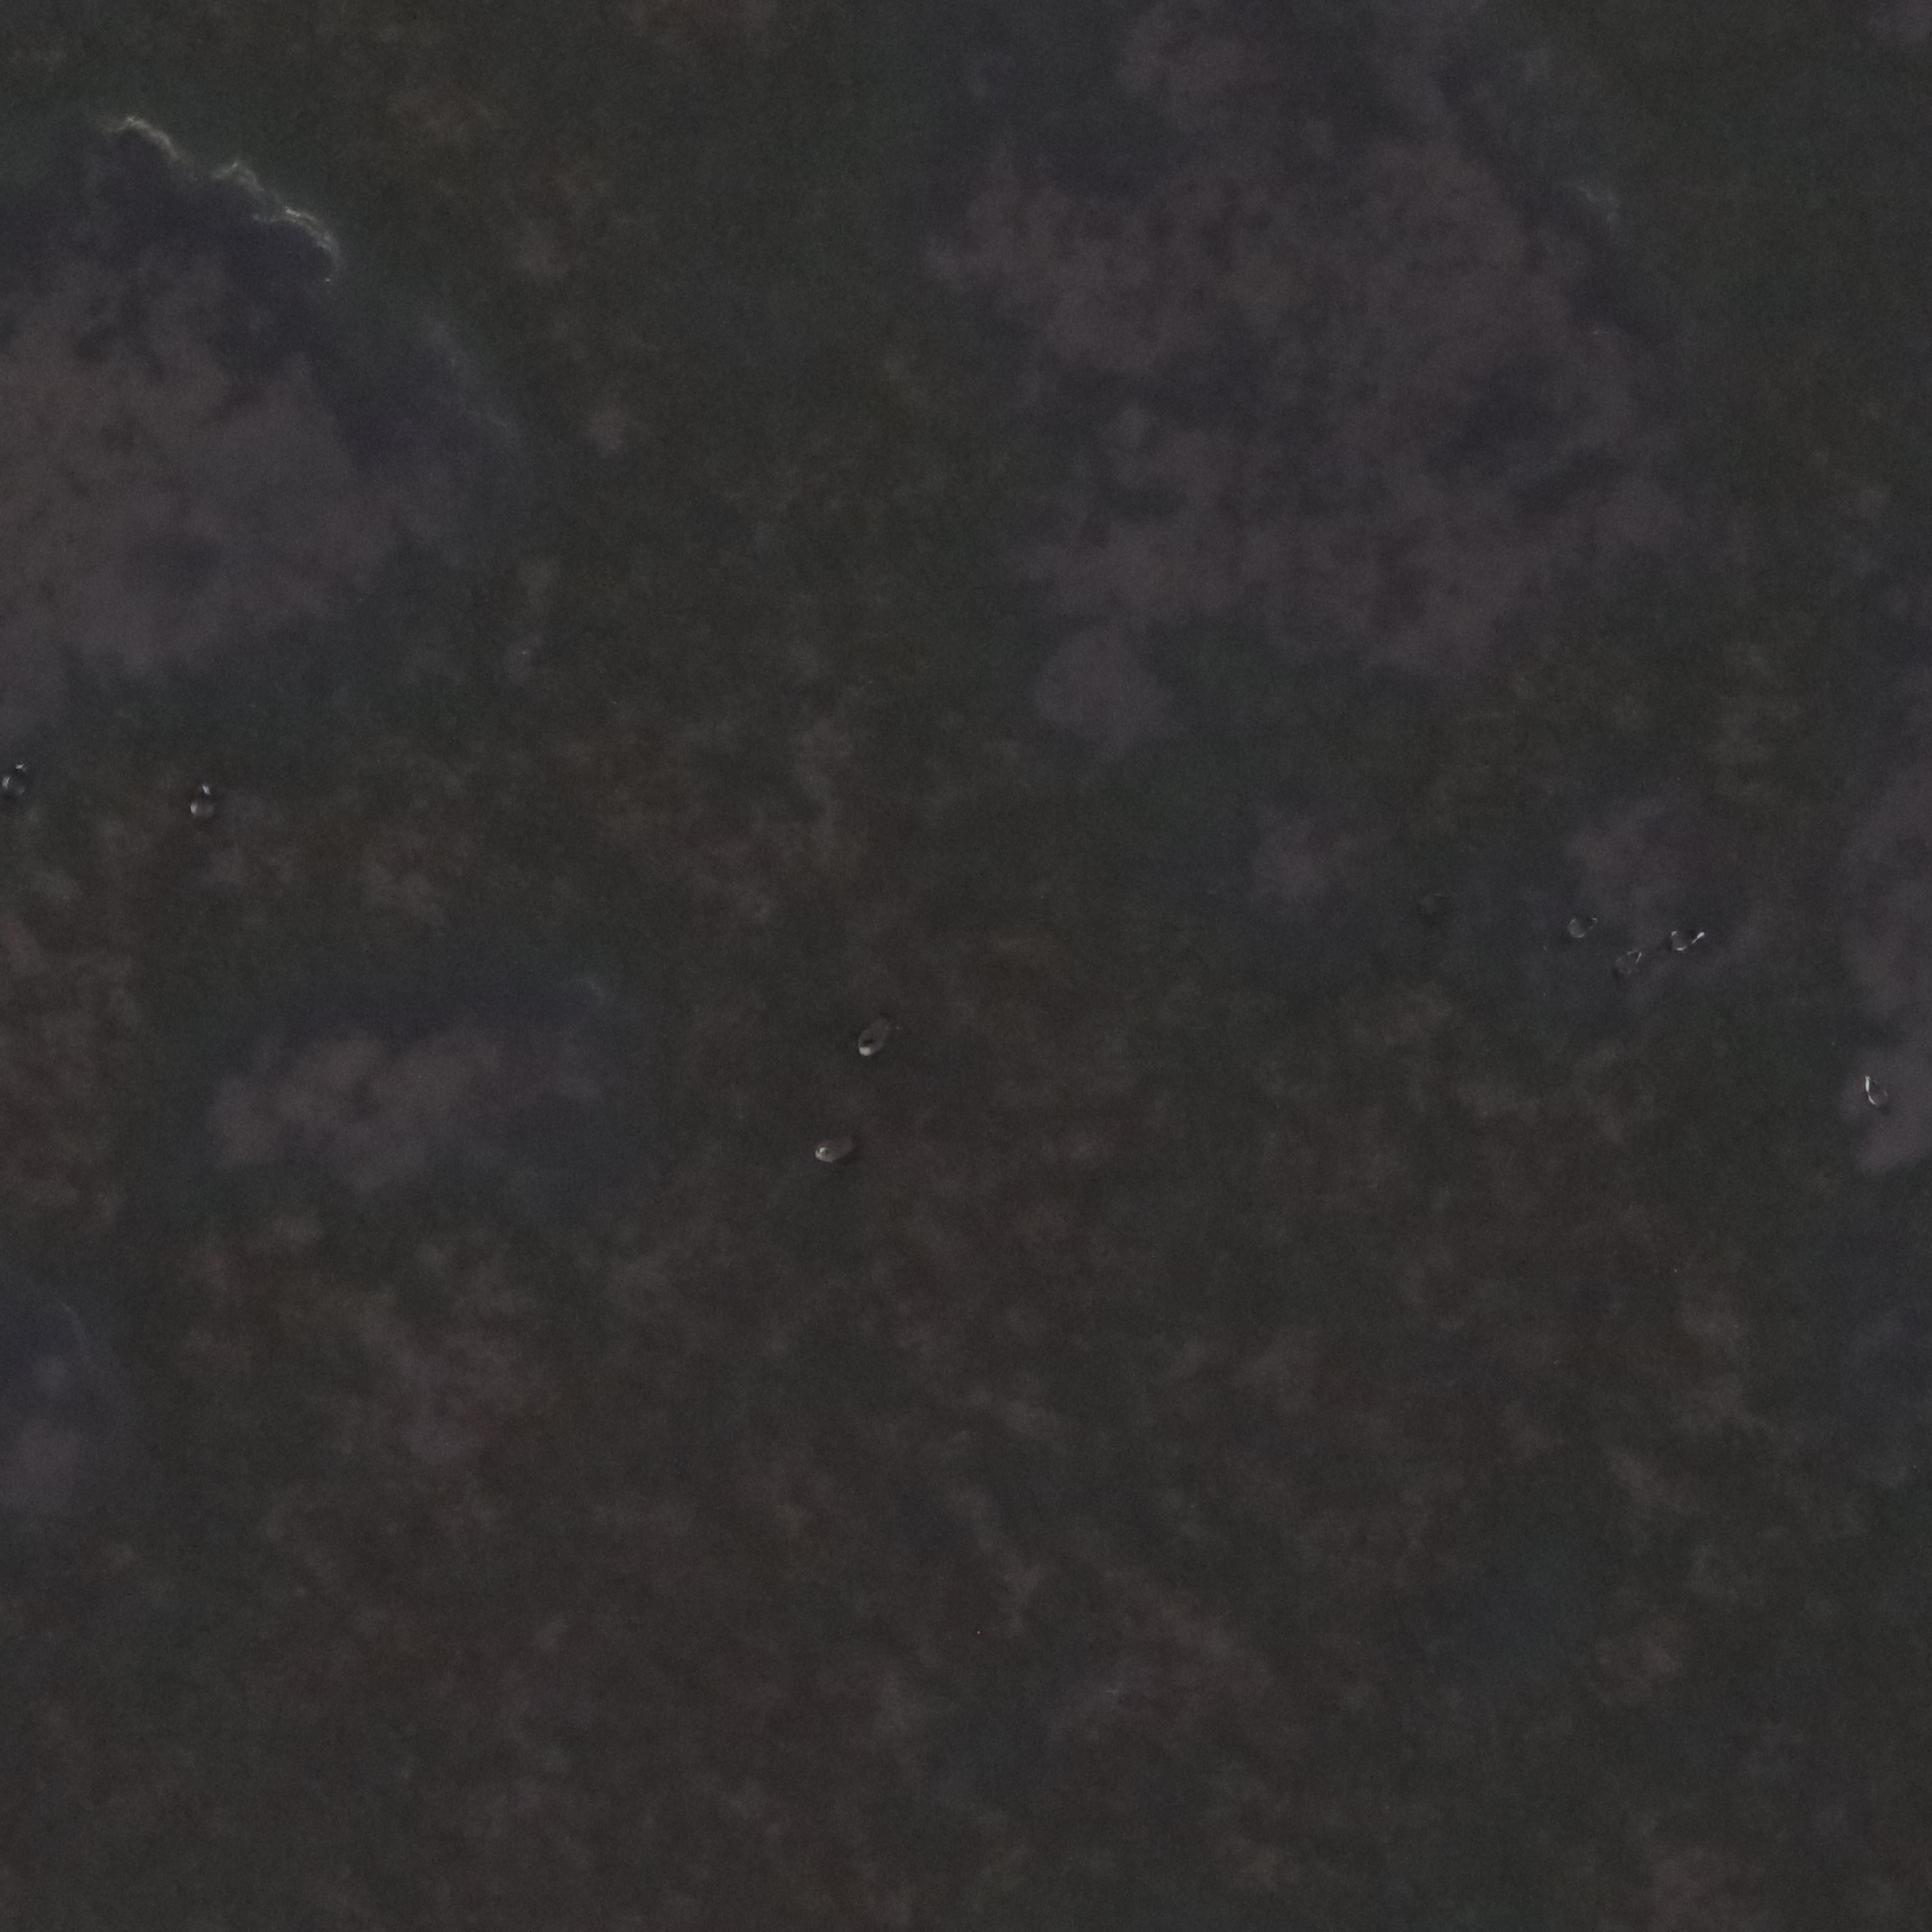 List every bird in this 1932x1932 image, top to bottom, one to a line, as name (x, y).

brant (14, 781)
brant (202, 803)
brant (1583, 926)
brant (1682, 940)
brant (1627, 966)
Canada goose (874, 1038)
brant (1875, 1094)
Canada goose (834, 1151)